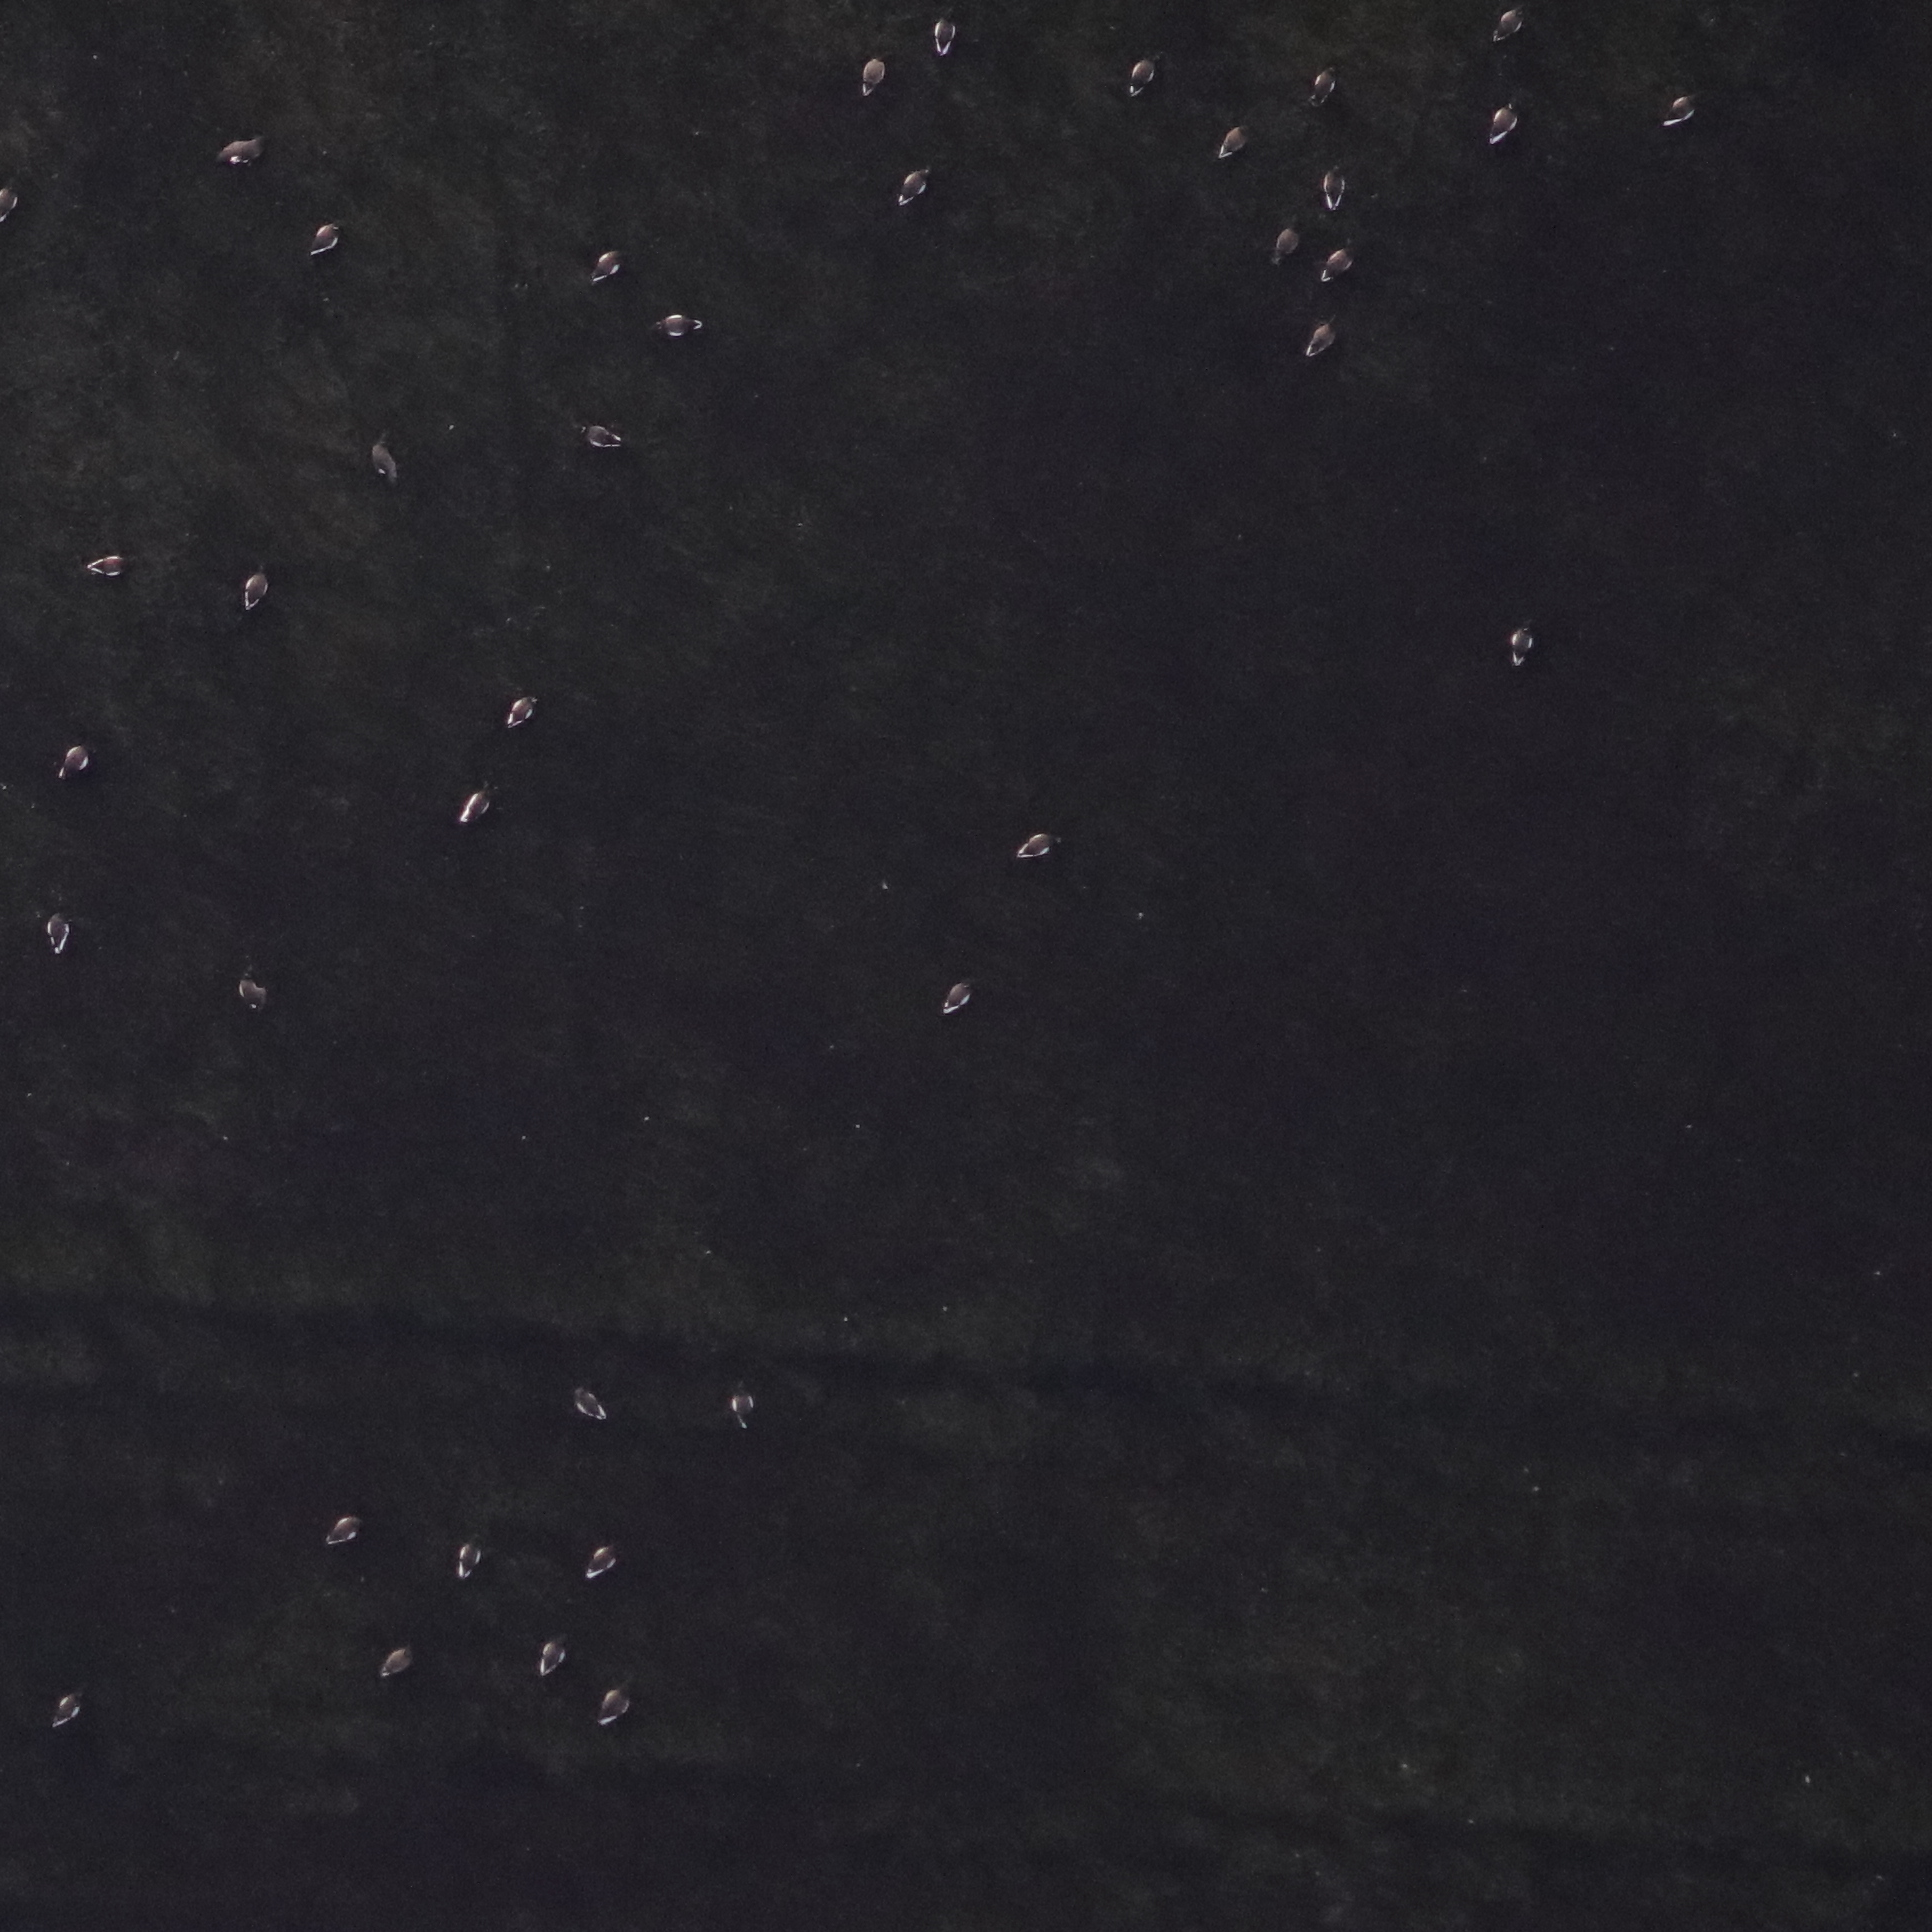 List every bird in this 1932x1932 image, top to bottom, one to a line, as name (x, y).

brant (1511, 24)
brant (945, 33)
brant (874, 74)
brant (1142, 75)
brant (1323, 84)
brant (1681, 110)
brant (1503, 123)
brant (1234, 140)
brant (243, 152)
brant (914, 185)
brant (1333, 186)
brant (5, 201)
brant (326, 239)
brant (1286, 243)
brant (1337, 264)
brant (608, 266)
brant (679, 326)
brant (1320, 337)
brant (602, 436)
brant (383, 459)
brant (109, 566)
brant (257, 590)
brant (1521, 644)
brant (522, 711)
brant (74, 760)
brant (477, 805)
brant (1037, 846)
brant (57, 933)
brant (254, 992)
brant (958, 996)
brant (589, 1403)
brant (742, 1404)
brant (343, 1530)
brant (470, 1557)
brant (602, 1561)
brant (553, 1655)
brant (398, 1660)
brant (615, 1704)
brant (68, 1710)